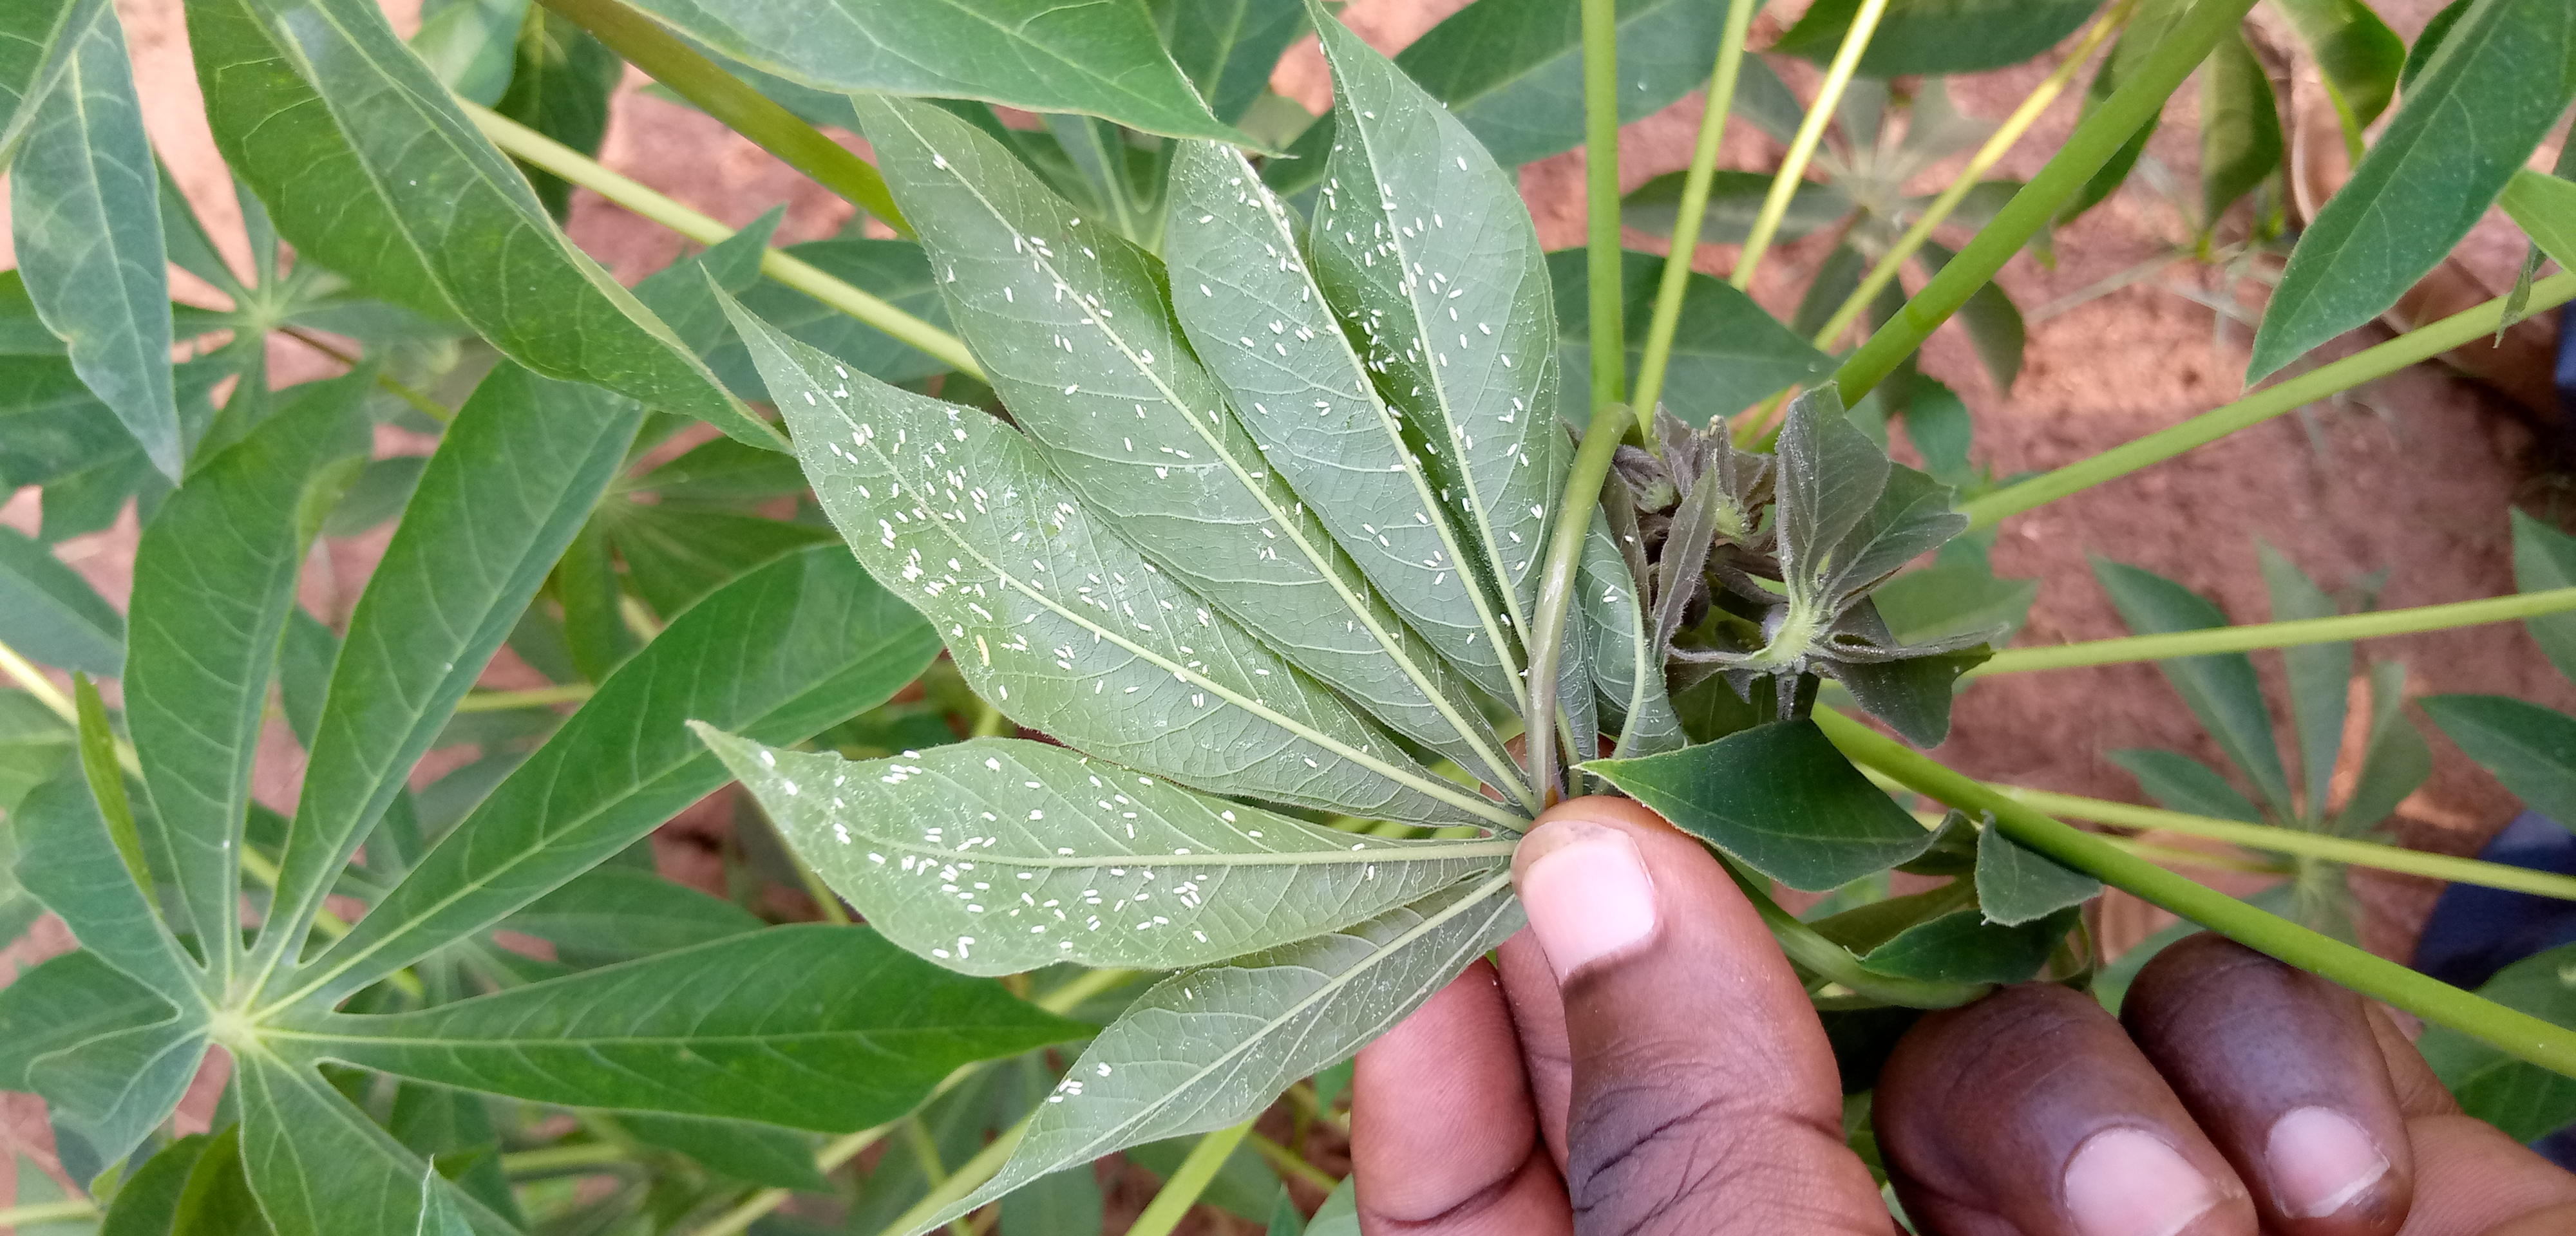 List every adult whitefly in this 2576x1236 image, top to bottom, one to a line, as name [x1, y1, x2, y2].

whitefly [1318, 41, 1327, 56]
whitefly [1441, 100, 1449, 111]
whitefly [1362, 109, 1377, 120]
whitefly [1208, 139, 1217, 149]
whitefly [1332, 143, 1345, 153]
whitefly [1219, 144, 1231, 160]
whitefly [1235, 149, 1244, 155]
whitefly [933, 154, 947, 168]
whitefly [1455, 154, 1469, 173]
whitefly [1240, 156, 1249, 164]
whitefly [932, 158, 946, 172]
whitefly [1244, 164, 1257, 171]
whitefly [1250, 171, 1261, 182]
whitefly [1229, 176, 1243, 186]
whitefly [1330, 176, 1340, 189]
whitefly [1382, 182, 1394, 197]
whitefly [1260, 186, 1273, 196]
whitefly [1322, 187, 1334, 196]
whitefly [1236, 190, 1247, 205]
whitefly [1329, 196, 1337, 212]
whitefly [1265, 196, 1276, 208]
whitefly [1246, 198, 1262, 208]
whitefly [1380, 202, 1399, 211]
whitefly [1276, 203, 1287, 216]
whitefly [1434, 212, 1443, 229]
whitefly [1198, 213, 1214, 225]
whitefly [1068, 216, 1083, 229]
whitefly [1325, 216, 1334, 232]
whitefly [1415, 216, 1426, 232]
whitefly [1281, 220, 1292, 230]
whitefly [1373, 221, 1383, 239]
whitefly [1401, 226, 1416, 239]
whitefly [1344, 230, 1354, 245]
whitefly [1287, 231, 1295, 243]
whitefly [1014, 236, 1023, 254]
whitefly [1029, 236, 1046, 247]
whitefly [1385, 240, 1397, 252]
whitefly [1264, 242, 1276, 259]
whitefly [1376, 243, 1387, 258]
whitefly [1082, 245, 1097, 261]
whitefly [1038, 246, 1054, 258]
whitefly [1291, 248, 1300, 258]
whitefly [1363, 251, 1372, 267]
whitefly [1278, 256, 1286, 272]
whitefly [1033, 258, 1041, 274]
whitefly [1286, 261, 1301, 274]
whitefly [1413, 261, 1425, 276]
whitefly [943, 264, 959, 284]
whitefly [1408, 271, 1418, 288]
whitefly [1434, 271, 1448, 285]
whitefly [1428, 277, 1438, 295]
whitefly [1397, 279, 1408, 297]
whitefly [1052, 282, 1066, 290]
whitefly [1198, 282, 1212, 297]
whitefly [1300, 283, 1311, 303]
whitefly [1003, 285, 1016, 304]
whitefly [1054, 287, 1065, 303]
whitefly [1447, 287, 1464, 299]
whitefly [1085, 292, 1099, 308]
whitefly [1448, 306, 1460, 323]
whitefly [1099, 307, 1113, 319]
whitefly [1370, 308, 1383, 317]
whitefly [1346, 310, 1359, 319]
whitefly [1370, 315, 1381, 328]
whitefly [1079, 317, 1095, 325]
whitefly [1276, 319, 1284, 332]
whitefly [1362, 321, 1372, 336]
whitefly [1267, 321, 1281, 335]
whitefly [1477, 322, 1493, 337]
whitefly [1325, 323, 1340, 335]
whitefly [1302, 324, 1314, 340]
whitefly [1294, 328, 1307, 342]
whitefly [1054, 332, 1063, 350]
whitefly [1459, 332, 1468, 350]
whitefly [1370, 333, 1379, 346]
whitefly [1239, 335, 1256, 350]
whitefly [1063, 337, 1074, 355]
whitefly [1411, 337, 1421, 351]
whitefly [1274, 341, 1287, 357]
whitefly [1367, 347, 1376, 360]
whitefly [1142, 348, 1155, 363]
whitefly [1405, 348, 1418, 364]
whitefly [1437, 352, 1449, 368]
whitefly [1500, 352, 1513, 369]
whitefly [1383, 355, 1397, 364]
whitefly [1140, 356, 1152, 364]
whitefly [1376, 359, 1387, 375]
whitefly [1368, 360, 1379, 373]
whitefly [834, 364, 849, 380]
whitefly [1354, 378, 1363, 393]
whitefly [832, 382, 850, 400]
whitefly [1064, 382, 1079, 397]
whitefly [1410, 385, 1420, 397]
whitefly [802, 390, 817, 406]
whitefly [1511, 395, 1526, 413]
whitefly [1314, 400, 1329, 408]
whitefly [1253, 401, 1267, 415]
whitefly [1134, 402, 1147, 420]
whitefly [1387, 404, 1403, 418]
whitefly [943, 405, 963, 423]
whitefly [1320, 406, 1331, 418]
whitefly [1497, 407, 1516, 426]
whitefly [1207, 408, 1221, 426]
whitefly [1392, 418, 1403, 432]
whitefly [862, 422, 875, 440]
whitefly [1455, 423, 1466, 440]
whitefly [1709, 424, 1718, 437]
whitefly [898, 427, 909, 445]
whitefly [852, 431, 866, 448]
whitefly [1465, 433, 1473, 451]
whitefly [1123, 436, 1133, 453]
whitefly [934, 440, 948, 456]
whitefly [1424, 441, 1438, 456]
whitefly [1505, 441, 1519, 458]
whitefly [828, 442, 842, 457]
whitefly [892, 442, 900, 456]
whitefly [1256, 443, 1271, 451]
whitefly [1159, 445, 1173, 454]
whitefly [1175, 446, 1192, 461]
whitefly [844, 451, 858, 466]
whitefly [1519, 451, 1530, 469]
whitefly [1409, 453, 1421, 466]
whitefly [923, 453, 936, 469]
whitefly [1387, 462, 1408, 473]
whitefly [958, 463, 969, 477]
whitefly [1155, 466, 1165, 480]
whitefly [1160, 467, 1170, 478]
whitefly [945, 468, 956, 485]
whitefly [1250, 471, 1264, 479]
whitefly [955, 474, 965, 491]
whitefly [925, 480, 938, 496]
whitefly [891, 482, 902, 500]
whitefly [1002, 482, 1021, 508]
whitefly [857, 483, 872, 500]
whitefly [975, 486, 989, 500]
whitefly [1439, 487, 1450, 503]
whitefly [945, 487, 959, 503]
whitefly [970, 490, 982, 503]
whitefly [1461, 496, 1472, 514]
whitefly [1294, 500, 1303, 516]
whitefly [1056, 501, 1067, 514]
whitefly [973, 501, 987, 516]
whitefly [1063, 502, 1076, 515]
whitefly [1529, 502, 1544, 520]
whitefly [1279, 504, 1288, 517]
whitefly [911, 507, 926, 521]
whitefly [955, 509, 967, 523]
whitefly [1053, 509, 1066, 523]
whitefly [895, 510, 909, 524]
whitefly [1414, 510, 1429, 525]
whitefly [941, 511, 956, 521]
whitefly [1054, 517, 1064, 532]
whitefly [878, 518, 892, 529]
whitefly [1361, 521, 1376, 535]
whitefly [1260, 526, 1276, 540]
whitefly [883, 527, 897, 541]
whitefly [1508, 529, 1523, 544]
whitefly [1009, 530, 1025, 543]
whitefly [1377, 532, 1390, 548]
whitefly [1623, 534, 1636, 545]
whitefly [880, 537, 896, 550]
whitefly [1267, 545, 1278, 561]
whitefly [909, 547, 923, 562]
whitefly [1258, 548, 1267, 562]
whitefly [1433, 549, 1444, 562]
whitefly [908, 554, 918, 566]
whitefly [947, 556, 963, 572]
whitefly [1032, 557, 1046, 573]
whitefly [1422, 558, 1438, 568]
whitefly [1513, 559, 1528, 572]
whitefly [1142, 561, 1157, 574]
whitefly [905, 566, 924, 577]
whitefly [901, 570, 915, 583]
whitefly [1112, 570, 1127, 585]
whitefly [1433, 570, 1446, 588]
whitefly [998, 571, 1008, 593]
whitefly [943, 572, 958, 586]
whitefly [1086, 572, 1102, 586]
whitefly [1030, 577, 1046, 592]
whitefly [928, 580, 943, 593]
whitefly [974, 581, 987, 600]
whitefly [1603, 583, 1616, 596]
whitefly [959, 585, 972, 597]
whitefly [923, 586, 939, 599]
whitefly [1075, 586, 1092, 594]
whitefly [1354, 591, 1365, 602]
whitefly [1081, 594, 1094, 606]
whitefly [1601, 595, 1620, 603]
whitefly [1159, 598, 1175, 612]
whitefly [1097, 599, 1110, 612]
whitefly [967, 601, 981, 614]
whitefly [1122, 601, 1135, 618]
whitefly [1196, 607, 1209, 619]
whitefly [981, 608, 993, 624]
whitefly [1499, 612, 1513, 627]
whitefly [1022, 612, 1037, 626]
whitefly [1197, 613, 1209, 629]
whitefly [1345, 617, 1356, 633]
whitefly [1137, 621, 1153, 633]
whitefly [954, 623, 965, 632]
whitefly [951, 628, 965, 639]
whitefly [1094, 628, 1103, 646]
whitefly [1389, 630, 1402, 641]
whitefly [1464, 631, 1479, 647]
whitefly [1015, 633, 1030, 646]
whitefly [998, 641, 1011, 651]
whitefly [1012, 641, 1027, 653]
whitefly [1179, 644, 1195, 656]
whitefly [1065, 644, 1077, 659]
whitefly [1052, 646, 1068, 659]
whitefly [1055, 659, 1072, 671]
whitefly [1187, 659, 1203, 669]
whitefly [1201, 663, 1211, 675]
whitefly [1255, 666, 1272, 678]
whitefly [1518, 667, 1529, 679]
whitefly [1173, 669, 1186, 683]
whitefly [1094, 678, 1106, 696]
whitefly [998, 684, 1009, 702]
whitefly [1122, 684, 1141, 694]
whitefly [1191, 692, 1198, 709]
whitefly [1198, 692, 1206, 709]
whitefly [1255, 697, 1265, 707]
whitefly [1359, 743, 1370, 754]
whitefly [902, 748, 922, 760]
whitefly [760, 749, 777, 767]
whitefly [984, 754, 1002, 773]
whitefly [1075, 755, 1089, 769]
whitefly [1303, 756, 1318, 769]
whitefly [889, 762, 907, 773]
whitefly [905, 765, 923, 776]
whitefly [891, 772, 909, 781]
whitefly [833, 773, 848, 789]
whitefly [1088, 774, 1104, 789]
whitefly [882, 775, 899, 785]
whitefly [1137, 776, 1155, 787]
whitefly [784, 779, 799, 796]
whitefly [1023, 780, 1042, 791]
whitefly [1113, 793, 1130, 805]
whitefly [833, 795, 847, 810]
whitefly [1097, 798, 1113, 812]
whitefly [1220, 807, 1238, 823]
whitefly [1028, 809, 1043, 815]
whitefly [980, 810, 998, 822]
whitefly [1121, 811, 1139, 820]
whitefly [1027, 814, 1045, 821]
whitefly [833, 821, 848, 833]
whitefly [1125, 822, 1137, 840]
whitefly [926, 827, 944, 836]
whitefly [1247, 828, 1265, 839]
whitefly [836, 831, 853, 846]
whitefly [923, 834, 943, 843]
whitefly [983, 836, 998, 850]
whitefly [965, 836, 983, 845]
whitefly [1349, 840, 1366, 852]
whitefly [954, 841, 972, 852]
whitefly [1056, 845, 1077, 856]
whitefly [1171, 846, 1191, 856]
whitefly [867, 851, 886, 866]
whitefly [907, 852, 915, 871]
whitefly [901, 856, 907, 872]
whitefly [925, 856, 940, 869]
whitefly [916, 859, 925, 877]
whitefly [958, 861, 975, 871]
whitefly [1366, 863, 1377, 881]
whitefly [1108, 867, 1126, 878]
whitefly [1141, 869, 1155, 881]
whitefly [1014, 872, 1034, 881]
whitefly [1194, 873, 1209, 882]
whitefly [1182, 880, 1200, 892]
whitefly [972, 881, 991, 890]
whitefly [940, 883, 960, 894]
whitefly [1172, 886, 1189, 894]
whitefly [1081, 888, 1100, 897]
whitefly [1188, 890, 1202, 905]
whitefly [1021, 891, 1036, 909]
whitefly [958, 892, 975, 901]
whitefly [1133, 892, 1150, 902]
whitefly [1179, 894, 1194, 910]
whitefly [1085, 897, 1103, 906]
whitefly [1112, 897, 1126, 913]
whitefly [1041, 898, 1060, 909]
whitefly [965, 903, 985, 915]
whitefly [1007, 908, 1022, 918]
whitefly [1053, 908, 1067, 921]
whitefly [1086, 913, 1099, 924]
whitefly [1152, 914, 1170, 926]
whitefly [1088, 919, 1102, 933]
whitefly [1134, 920, 1152, 932]
whitefly [1028, 923, 1046, 935]
whitefly [1191, 928, 1209, 945]
whitefly [956, 935, 977, 945]
whitefly [1058, 940, 1075, 951]
whitefly [956, 941, 971, 960]
whitefly [930, 946, 951, 960]
whitefly [1183, 986, 1195, 1001]
whitefly [1097, 1060, 1113, 1072]
whitefly [1096, 1069, 1110, 1078]
whitefly [1058, 1077, 1071, 1094]
whitefly [1069, 1080, 1083, 1088]
whitefly [1066, 1087, 1083, 1096]
whitefly [1047, 1095, 1064, 1104]